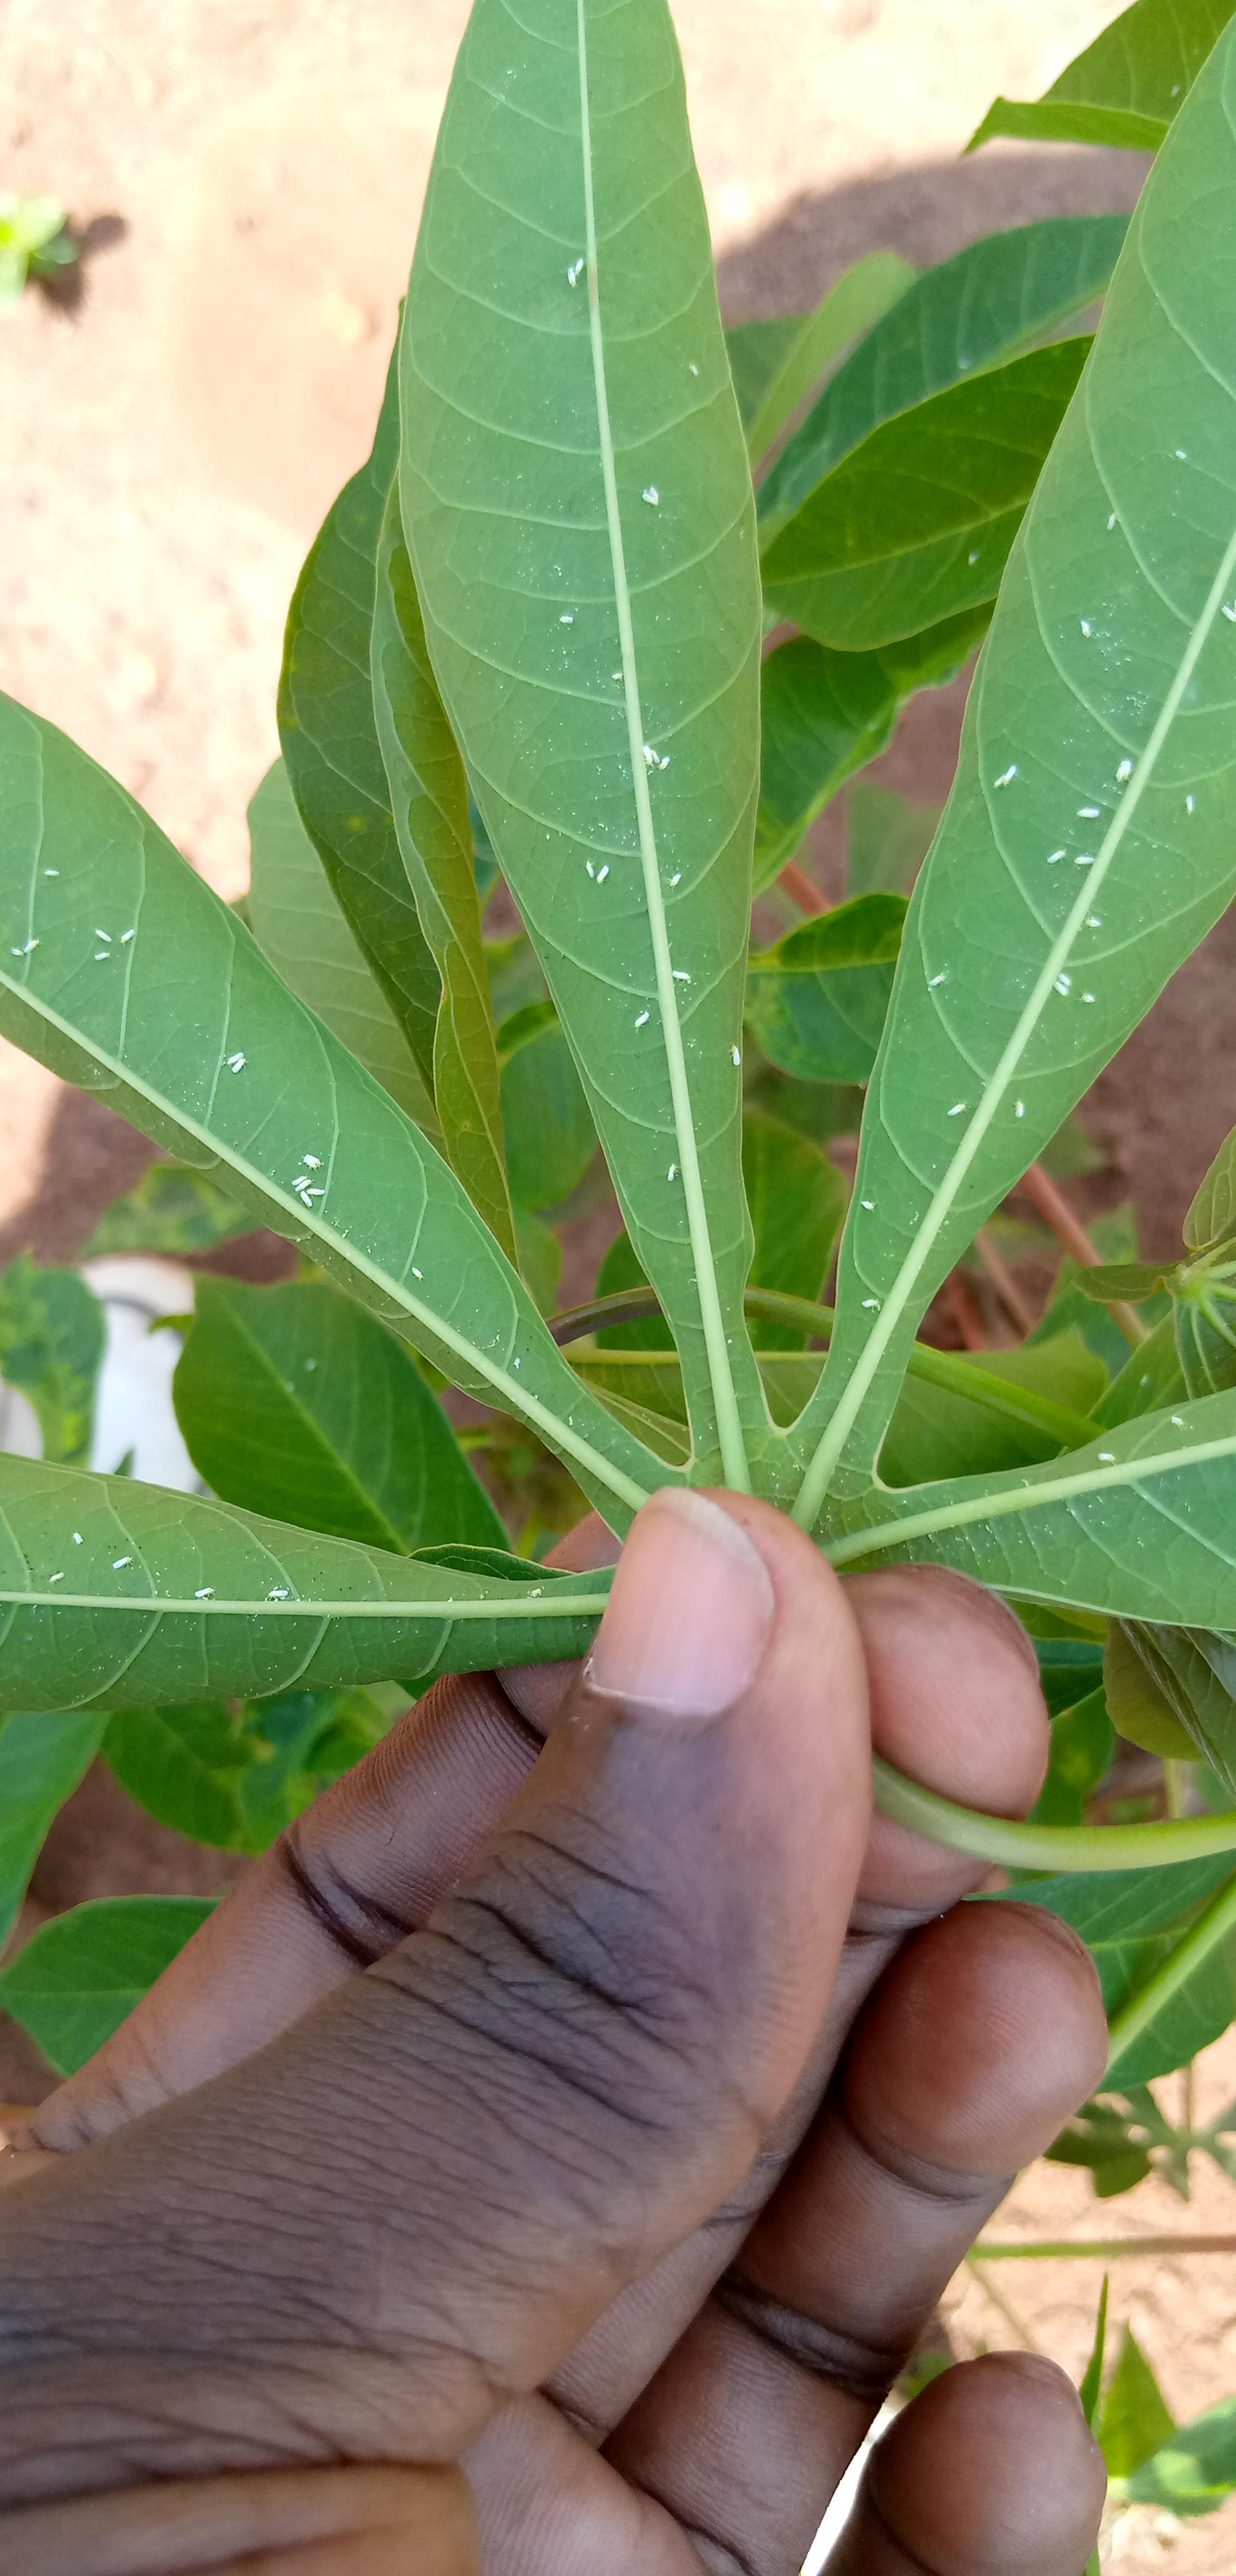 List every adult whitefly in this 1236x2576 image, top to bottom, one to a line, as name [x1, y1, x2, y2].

whitefly [574, 256, 585, 276]
whitefly [566, 265, 577, 288]
whitefly [687, 361, 699, 379]
whitefly [1171, 446, 1188, 463]
whitefly [648, 484, 662, 506]
whitefly [641, 491, 660, 507]
whitefly [1105, 511, 1121, 536]
whitefly [1220, 603, 1236, 623]
whitefly [556, 612, 577, 626]
whitefly [1078, 618, 1096, 641]
whitefly [610, 670, 624, 686]
whitefly [641, 743, 653, 768]
whitefly [648, 747, 660, 765]
whitefly [1113, 754, 1123, 782]
whitefly [659, 755, 671, 772]
whitefly [1123, 758, 1132, 782]
whitefly [1005, 764, 1018, 788]
whitefly [991, 774, 1006, 788]
whitefly [1183, 791, 1196, 814]
whitefly [1074, 805, 1101, 820]
whitefly [1046, 848, 1066, 867]
whitefly [1072, 853, 1095, 868]
whitefly [584, 860, 596, 879]
whitefly [595, 863, 611, 884]
whitefly [41, 867, 59, 881]
whitefly [668, 871, 684, 890]
whitefly [1081, 914, 1107, 932]
whitefly [121, 927, 136, 943]
whitefly [91, 928, 115, 943]
whitefly [22, 938, 41, 954]
whitefly [8, 946, 23, 959]
whitefly [93, 951, 113, 963]
whitefly [671, 967, 693, 984]
whitefly [927, 971, 946, 989]
whitefly [1056, 973, 1070, 987]
whitefly [1051, 980, 1068, 998]
whitefly [1078, 990, 1098, 1008]
whitefly [632, 1008, 651, 1032]
whitefly [729, 1043, 742, 1068]
whitefly [225, 1052, 245, 1066]
whitefly [232, 1057, 246, 1074]
whitefly [1012, 1099, 1028, 1121]
whitefly [945, 1102, 969, 1117]
whitefly [302, 1153, 322, 1169]
whitefly [665, 1162, 678, 1183]
whitefly [292, 1175, 308, 1183]
whitefly [296, 1178, 312, 1192]
whitefly [305, 1186, 327, 1197]
whitefly [297, 1191, 315, 1211]
whitefly [857, 1198, 877, 1212]
whitefly [409, 1265, 424, 1281]
whitefly [859, 1297, 883, 1312]
whitefly [1168, 1412, 1183, 1427]
whitefly [1095, 1449, 1117, 1468]
whitefly [70, 1530, 85, 1547]
whitefly [110, 1556, 136, 1571]
whitefly [46, 1571, 68, 1584]
whitefly [194, 1584, 216, 1599]
whitefly [266, 1586, 289, 1603]
whitefly [529, 1587, 544, 1600]